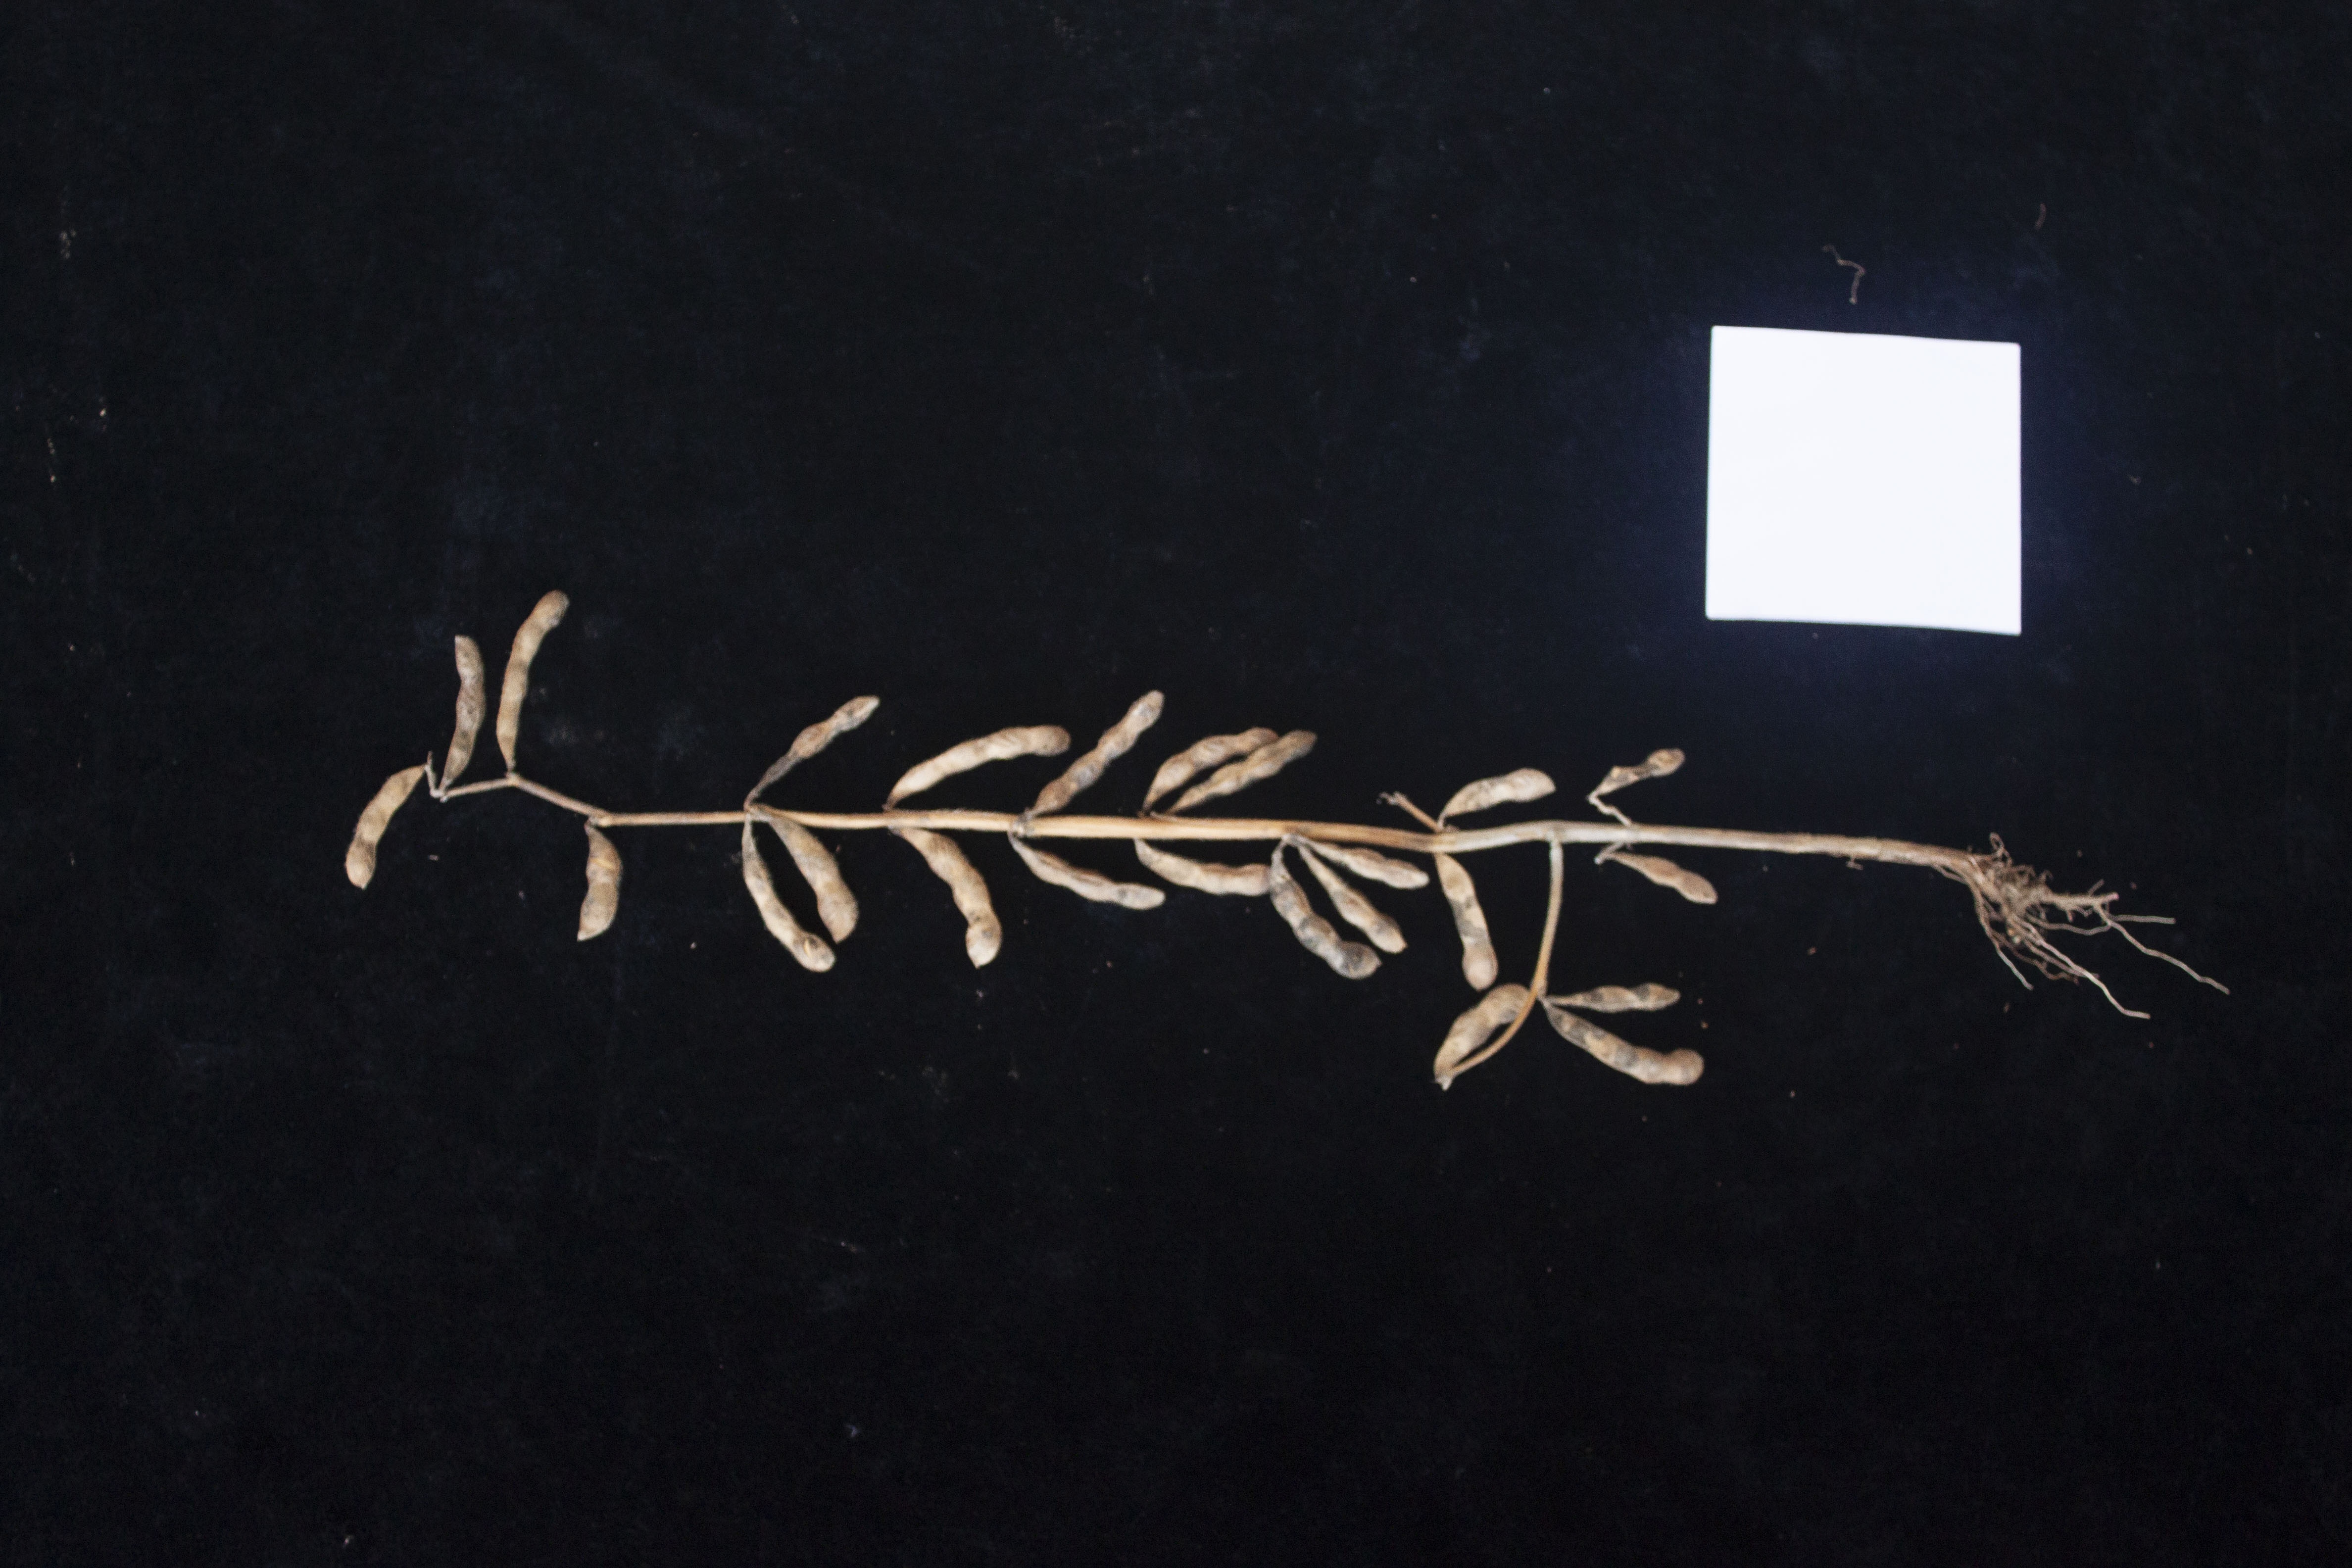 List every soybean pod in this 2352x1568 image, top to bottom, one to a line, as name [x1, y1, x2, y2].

soybean pod [495, 593, 568, 768]
soybean pod [441, 640, 483, 790]
soybean pod [1026, 692, 1163, 817]
soybean pod [749, 699, 880, 800]
soybean pod [893, 726, 1069, 803]
soybean pod [1178, 731, 1317, 807]
soybean pod [1146, 732, 1280, 806]
soybean pod [1597, 752, 1682, 796]
soybean pod [346, 768, 425, 888]
soybean pod [1443, 771, 1555, 816]
soybean pod [770, 817, 857, 941]
soybean pod [742, 826, 835, 973]
soybean pod [580, 828, 619, 940]
soybean pod [892, 829, 1000, 967]
soybean pod [1304, 839, 1427, 888]
soybean pod [1014, 841, 1164, 911]
soybean pod [1135, 842, 1287, 895]
soybean pod [1300, 849, 1407, 953]
soybean pod [1271, 852, 1379, 976]
soybean pod [1604, 854, 1717, 903]
soybean pod [1435, 856, 1499, 990]
soybean pod [1548, 982, 1678, 1013]
soybean pod [1434, 986, 1528, 1083]
soybean pod [1545, 1007, 1703, 1085]